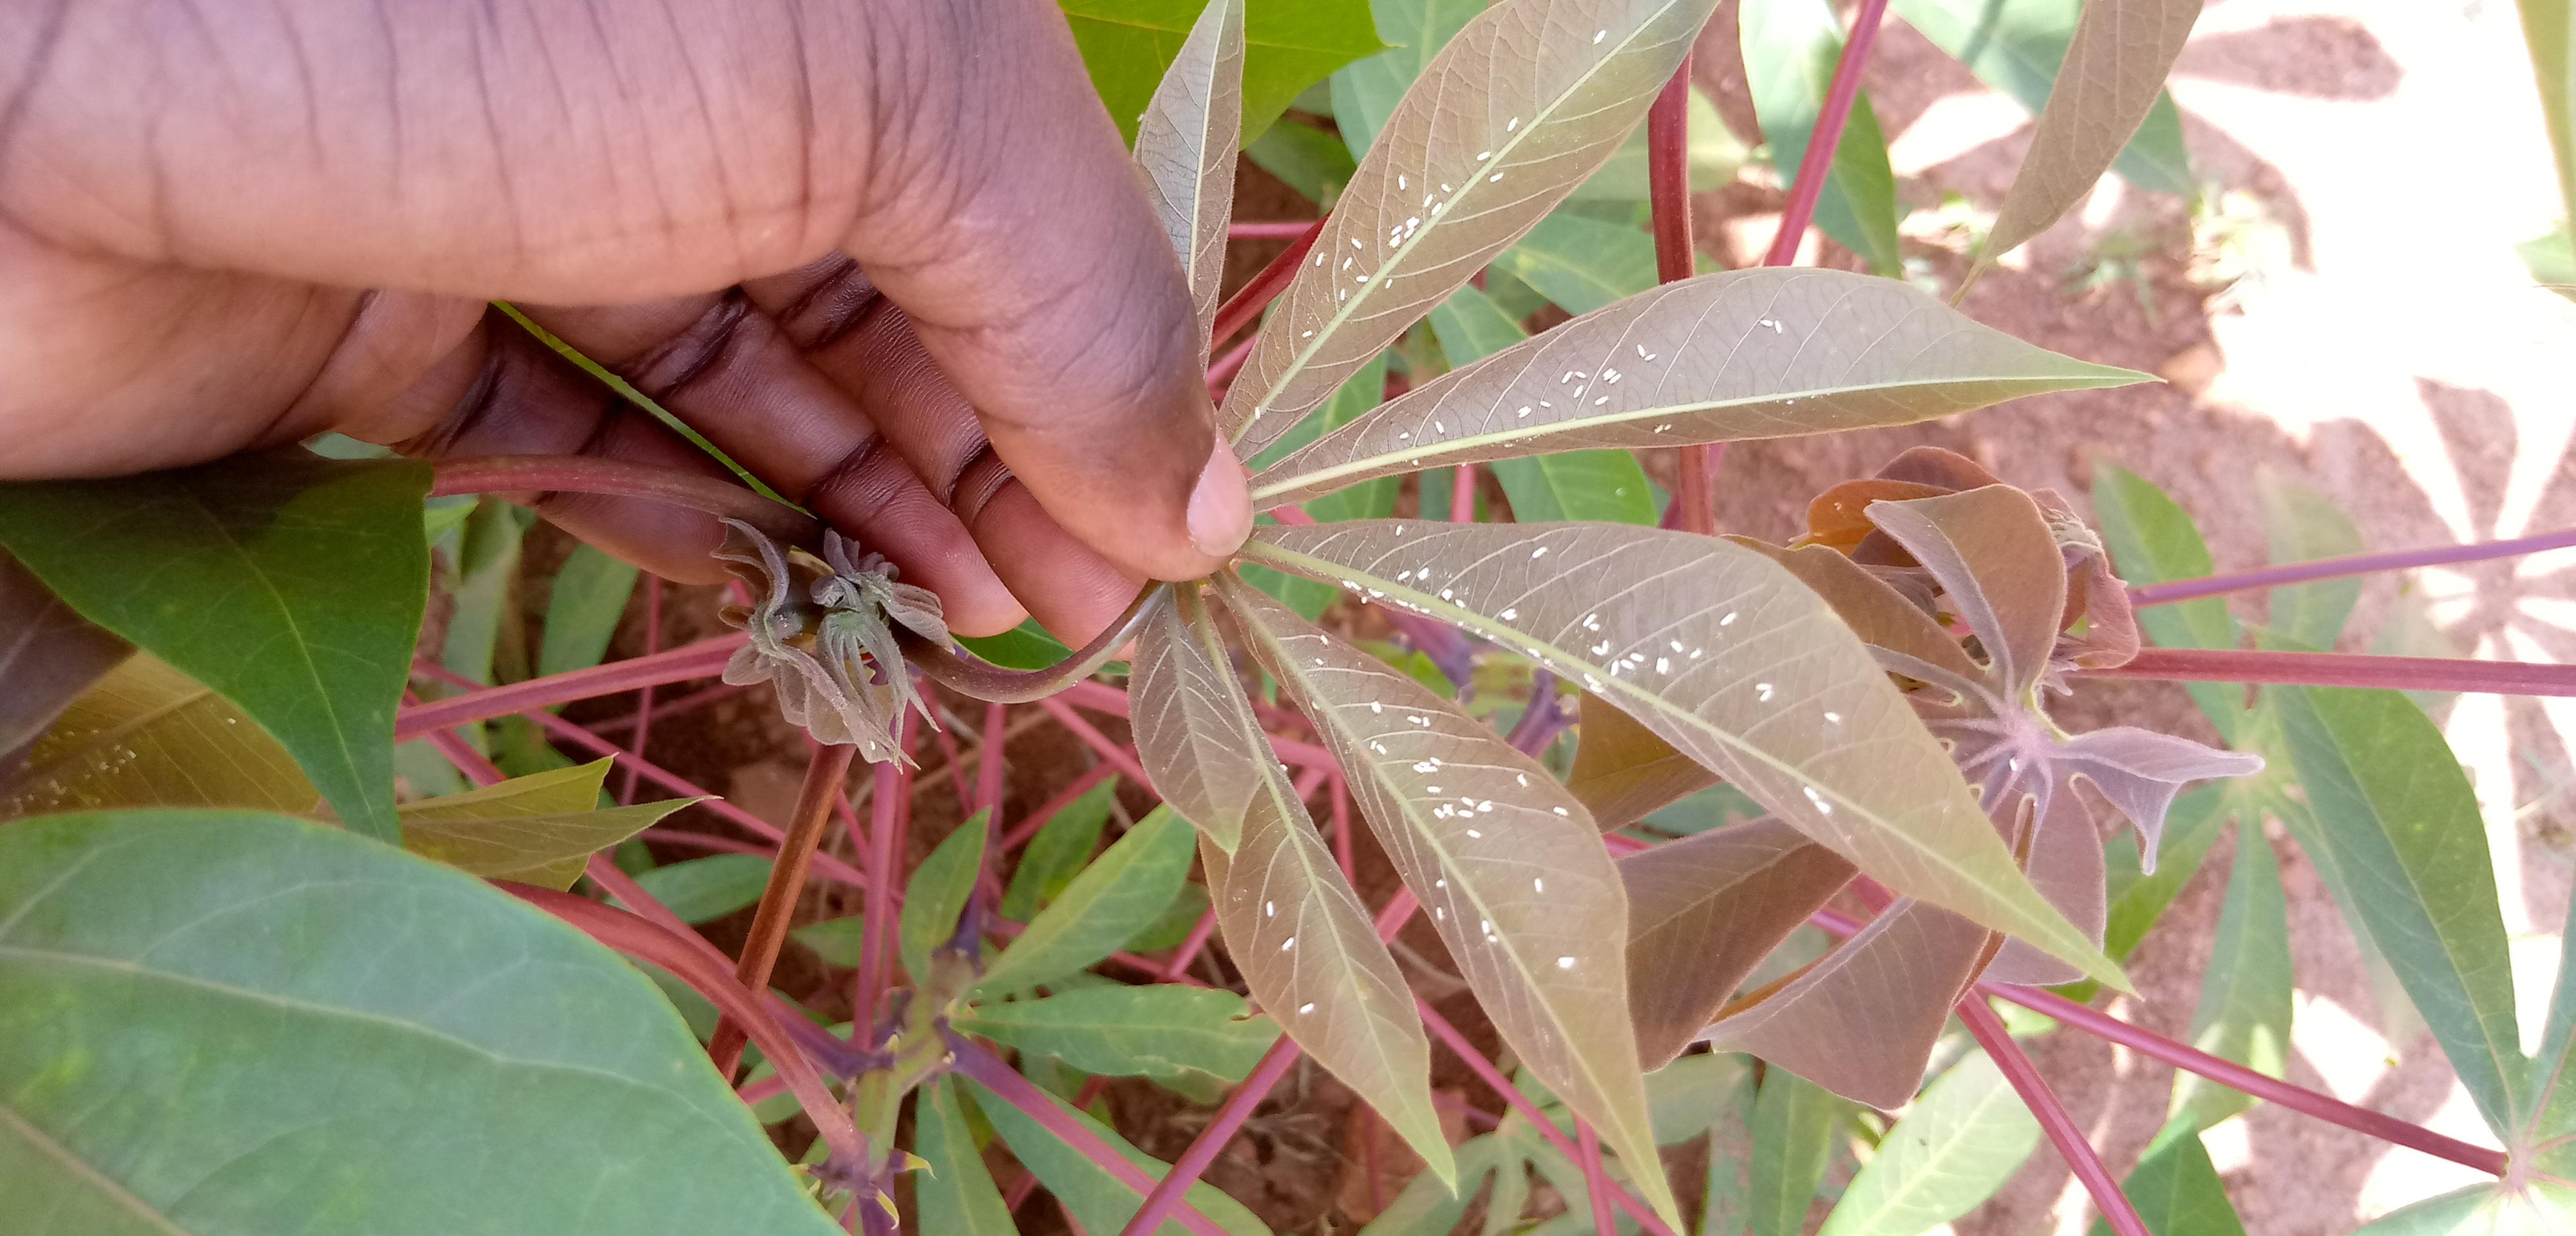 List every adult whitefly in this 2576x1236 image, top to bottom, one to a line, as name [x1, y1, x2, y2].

whitefly [1593, 29, 1607, 46]
whitefly [1506, 116, 1518, 133]
whitefly [1476, 151, 1492, 162]
whitefly [1489, 172, 1504, 183]
whitefly [1397, 174, 1406, 191]
whitefly [1440, 182, 1452, 194]
whitefly [1423, 193, 1434, 209]
whitefly [1431, 201, 1443, 217]
whitefly [1406, 216, 1419, 229]
whitefly [1391, 225, 1403, 236]
whitefly [1403, 227, 1415, 239]
whitefly [1388, 234, 1401, 248]
whitefly [1349, 237, 1363, 250]
whitefly [1314, 251, 1325, 267]
whitefly [1341, 257, 1354, 270]
whitefly [1354, 274, 1370, 283]
whitefly [1385, 277, 1394, 290]
whitefly [1339, 288, 1346, 301]
whitefly [1758, 317, 1774, 327]
whitefly [1774, 319, 1783, 335]
whitefly [1302, 329, 1313, 339]
whitefly [1636, 343, 1646, 358]
whitefly [1643, 354, 1658, 362]
whitefly [1602, 368, 1617, 382]
whitefly [1575, 370, 1587, 380]
whitefly [1560, 371, 1574, 385]
whitefly [1608, 374, 1622, 386]
whitefly [1573, 384, 1584, 400]
whitefly [1593, 395, 1610, 406]
whitefly [1539, 400, 1552, 409]
whitefly [1518, 405, 1529, 413]
whitefly [1253, 406, 1262, 422]
whitefly [1519, 408, 1531, 418]
whitefly [1434, 420, 1446, 435]
whitefly [1653, 422, 1663, 434]
whitefly [1663, 423, 1672, 431]
whitefly [1398, 431, 1410, 440]
whitefly [1410, 458, 1419, 467]
whitefly [1394, 523, 1404, 537]
whitefly [1531, 545, 1549, 559]
whitefly [1416, 567, 1430, 581]
whitefly [1396, 570, 1410, 582]
whitefly [1340, 578, 1350, 588]
whitefly [1350, 579, 1363, 592]
whitefly [1367, 586, 1384, 599]
whitefly [1441, 586, 1454, 601]
whitefly [1359, 595, 1370, 604]
whitefly [1393, 597, 1408, 608]
whitefly [1454, 598, 1466, 610]
whitefly [1408, 603, 1419, 611]
whitefly [1418, 606, 1432, 614]
whitefly [1501, 607, 1515, 619]
whitefly [1719, 611, 1738, 627]
whitefly [1582, 612, 1596, 628]
whitefly [1506, 612, 1519, 621]
whitefly [1454, 619, 1464, 628]
whitefly [1587, 623, 1600, 632]
whitefly [1473, 626, 1482, 635]
whitefly [1319, 632, 1329, 646]
whitefly [1485, 632, 1496, 641]
whitefly [1670, 639, 1682, 652]
whitefly [1601, 639, 1609, 655]
whitefly [1590, 644, 1601, 655]
whitefly [1528, 647, 1540, 657]
whitefly [1688, 647, 1702, 660]
whitefly [1628, 651, 1645, 662]
whitefly [1314, 656, 1325, 667]
whitefly [1655, 656, 1662, 675]
whitefly [1661, 656, 1669, 676]
whitefly [1620, 658, 1636, 670]
whitefly [1609, 659, 1619, 677]
whitefly [1582, 671, 1593, 684]
whitefly [1754, 681, 1772, 691]
whitefly [1589, 683, 1607, 694]
whitefly [1759, 691, 1774, 703]
whitefly [1370, 698, 1383, 715]
whitefly [1822, 711, 1841, 723]
whitefly [1405, 713, 1421, 724]
whitefly [1422, 713, 1432, 728]
whitefly [1368, 738, 1378, 751]
whitefly [1375, 743, 1389, 755]
whitefly [1428, 755, 1443, 765]
whitefly [2008, 757, 2020, 771]
whitefly [1278, 762, 1291, 772]
whitefly [1515, 771, 1529, 789]
whitefly [1425, 783, 1443, 794]
whitefly [1803, 784, 1820, 800]
whitefly [1459, 794, 1474, 807]
whitefly [1476, 798, 1495, 814]
whitefly [1814, 801, 1832, 814]
whitefly [1443, 803, 1455, 817]
whitefly [1552, 805, 1569, 816]
whitefly [1433, 807, 1446, 819]
whitefly [1457, 809, 1475, 818]
whitefly [1466, 828, 1482, 840]
whitefly [1532, 876, 1544, 894]
whitefly [1434, 878, 1446, 887]
whitefly [1264, 897, 1278, 919]
whitefly [1435, 904, 1444, 920]
whitefly [1481, 918, 1490, 934]
whitefly [1280, 937, 1296, 951]
whitefly [1556, 955, 1575, 969]
whitefly [1298, 1002, 1315, 1016]